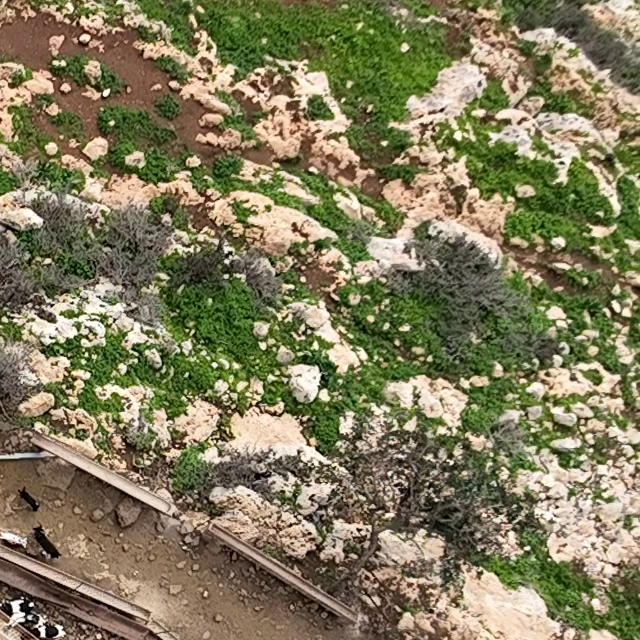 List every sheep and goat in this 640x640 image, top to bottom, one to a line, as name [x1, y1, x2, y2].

goat [18, 487, 41, 512]
goat [32, 526, 62, 560]
goat [0, 531, 28, 548]
goat [0, 598, 35, 612]
goat [2, 612, 47, 633]
goat [19, 624, 65, 639]